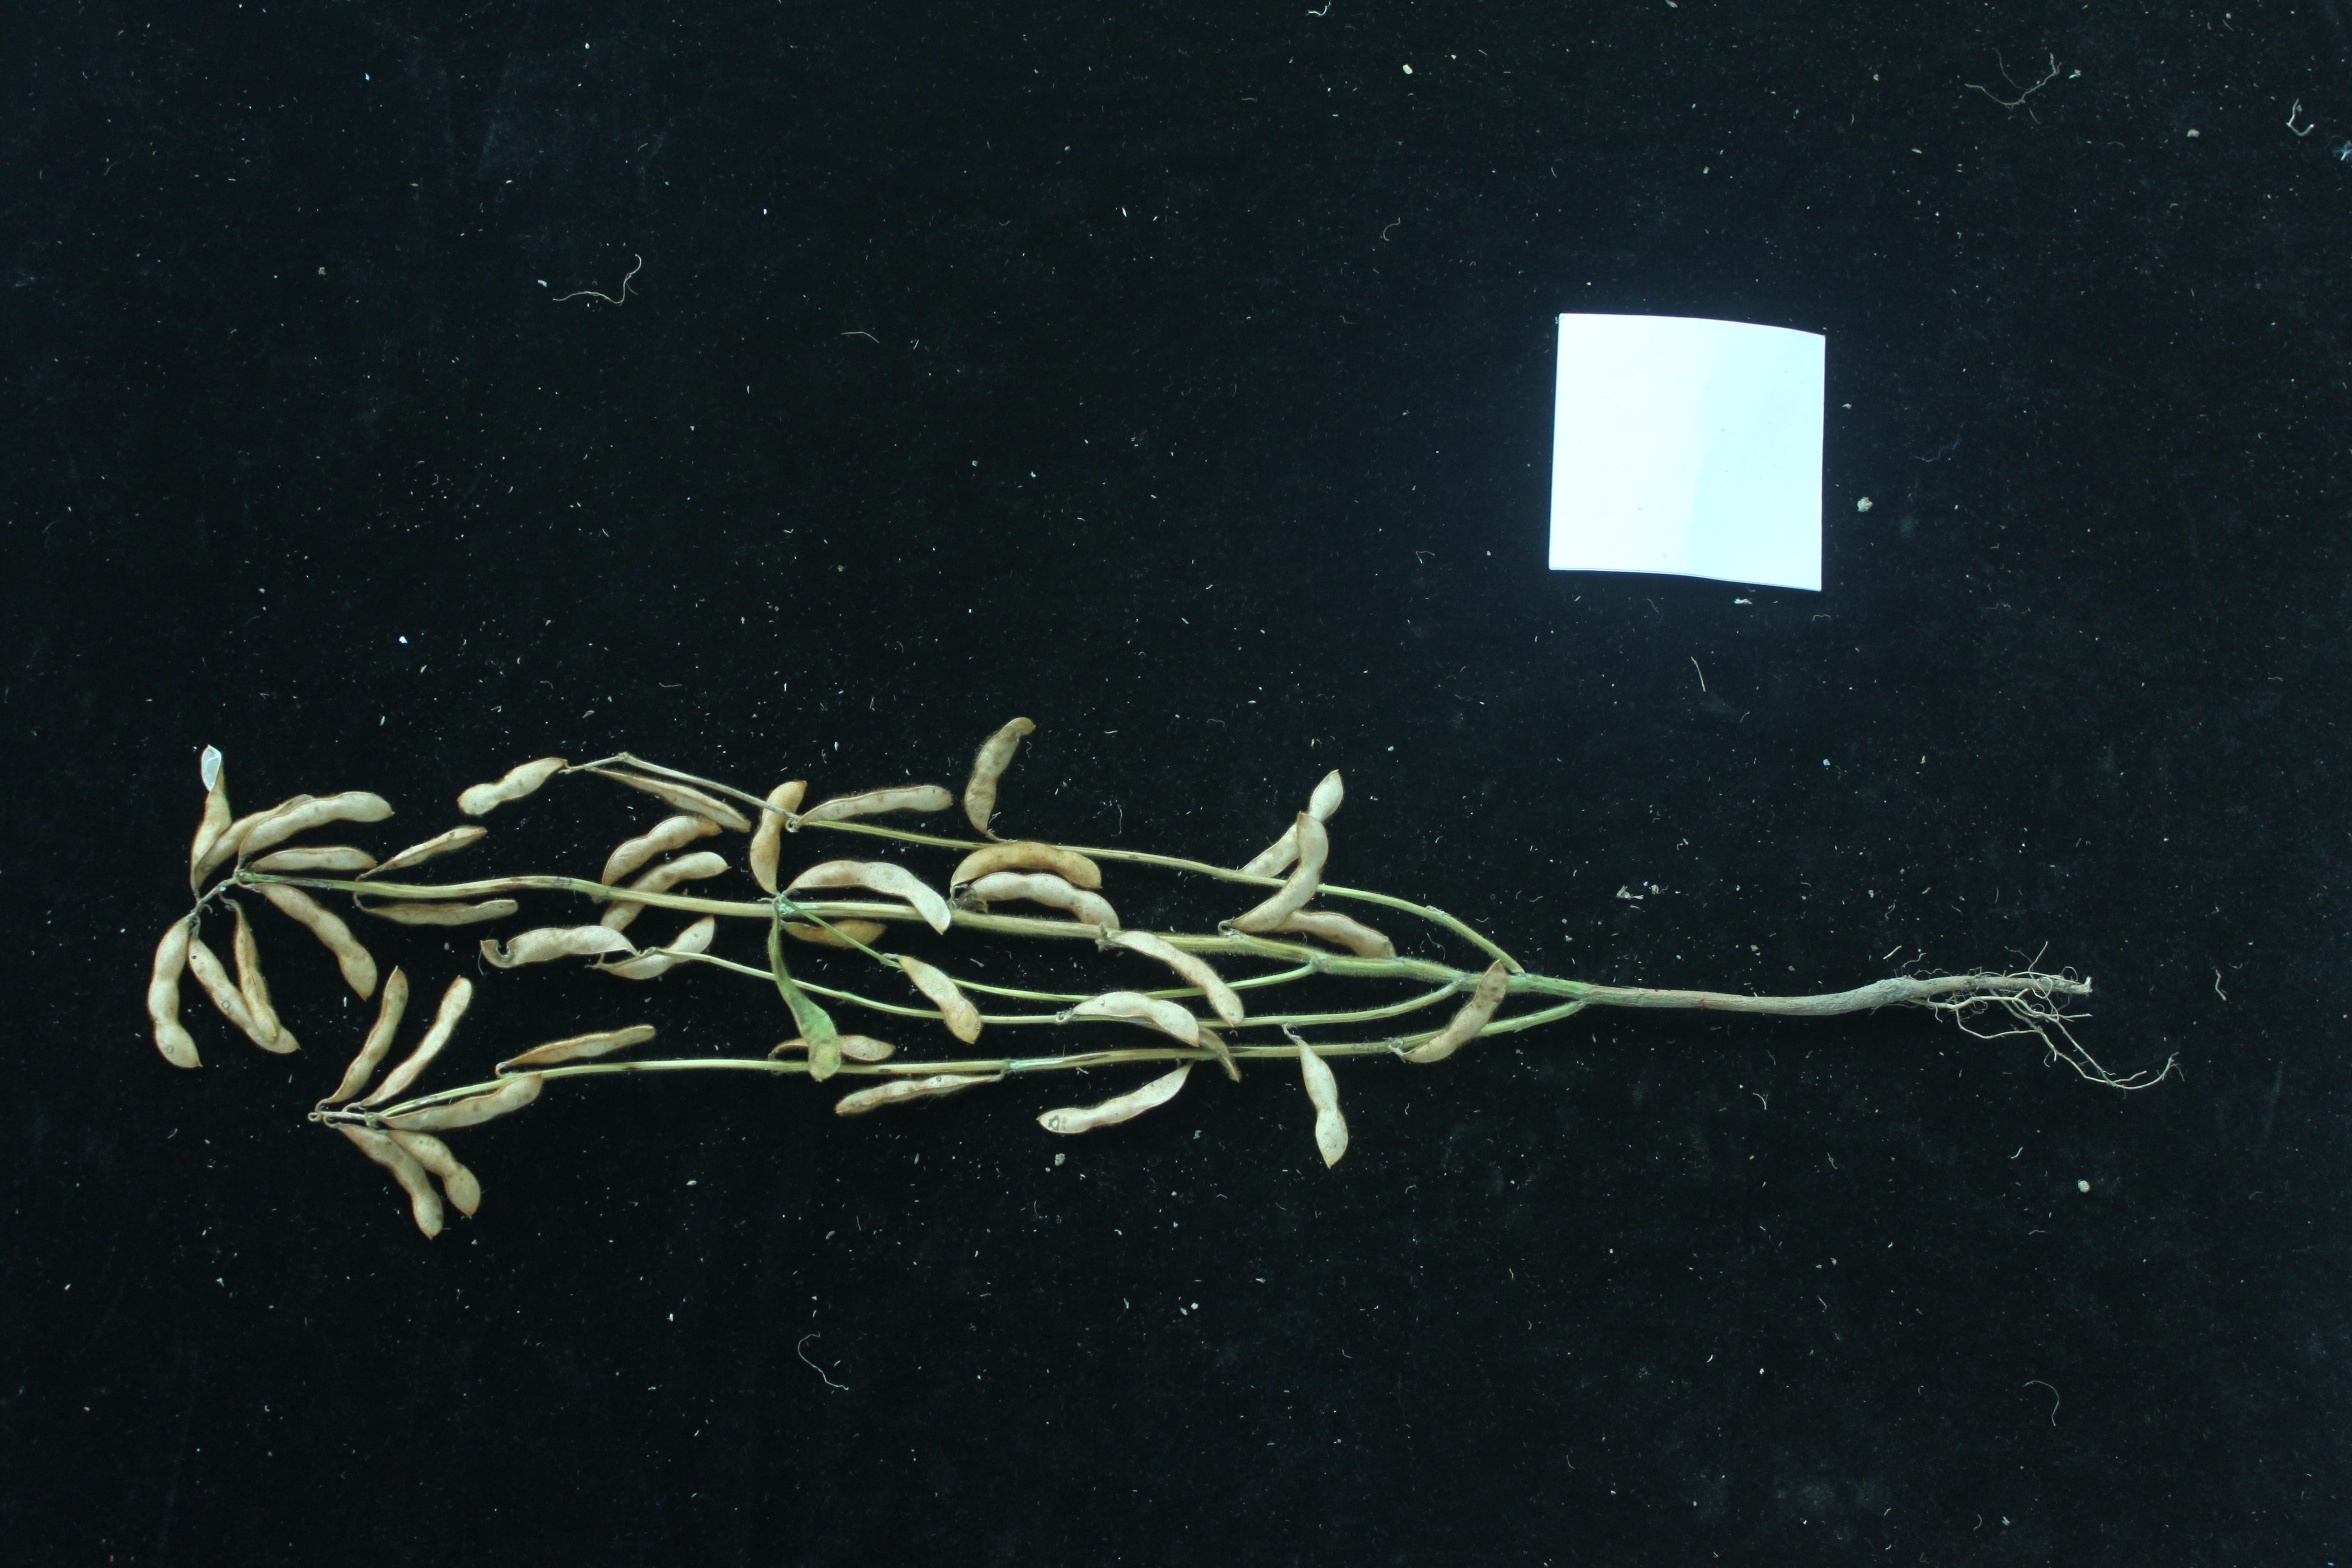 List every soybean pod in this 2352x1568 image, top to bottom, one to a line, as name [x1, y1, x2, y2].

soybean pod [963, 720, 1036, 828]
soybean pod [192, 746, 230, 877]
soybean pod [461, 762, 561, 812]
soybean pod [603, 773, 751, 830]
soybean pod [1243, 773, 1342, 878]
soybean pod [751, 783, 804, 893]
soybean pod [797, 788, 951, 823]
soybean pod [240, 795, 397, 863]
soybean pod [193, 798, 314, 887]
soybean pod [1249, 814, 1326, 930]
soybean pod [602, 819, 722, 889]
soybean pod [368, 829, 485, 874]
soybean pod [950, 844, 1102, 889]
soybean pod [249, 848, 374, 873]
soybean pod [601, 854, 727, 933]
soybean pod [789, 861, 948, 931]
soybean pod [960, 874, 1118, 952]
soybean pod [246, 885, 375, 1000]
soybean pod [364, 901, 518, 925]
soybean pod [234, 907, 279, 1046]
soybean pod [1232, 913, 1394, 959]
soybean pod [147, 915, 201, 1069]
soybean pod [768, 916, 840, 1079]
soybean pod [594, 919, 712, 977]
soybean pod [783, 921, 883, 946]
soybean pod [188, 925, 297, 1052]
soybean pod [480, 927, 636, 967]
soybean pod [1107, 934, 1242, 1024]
soybean pod [898, 958, 981, 1044]
soybean pod [1398, 962, 1508, 1064]
soybean pod [321, 969, 405, 1102]
soybean pod [355, 981, 470, 1106]
soybean pod [1071, 994, 1199, 1044]
soybean pod [518, 1027, 653, 1063]
soybean pod [778, 1035, 891, 1061]
soybean pod [1293, 1036, 1349, 1164]
soybean pod [1039, 1067, 1191, 1133]
soybean pod [835, 1075, 1002, 1113]
soybean pod [388, 1078, 540, 1129]
soybean pod [337, 1126, 442, 1237]
soybean pod [384, 1131, 479, 1218]